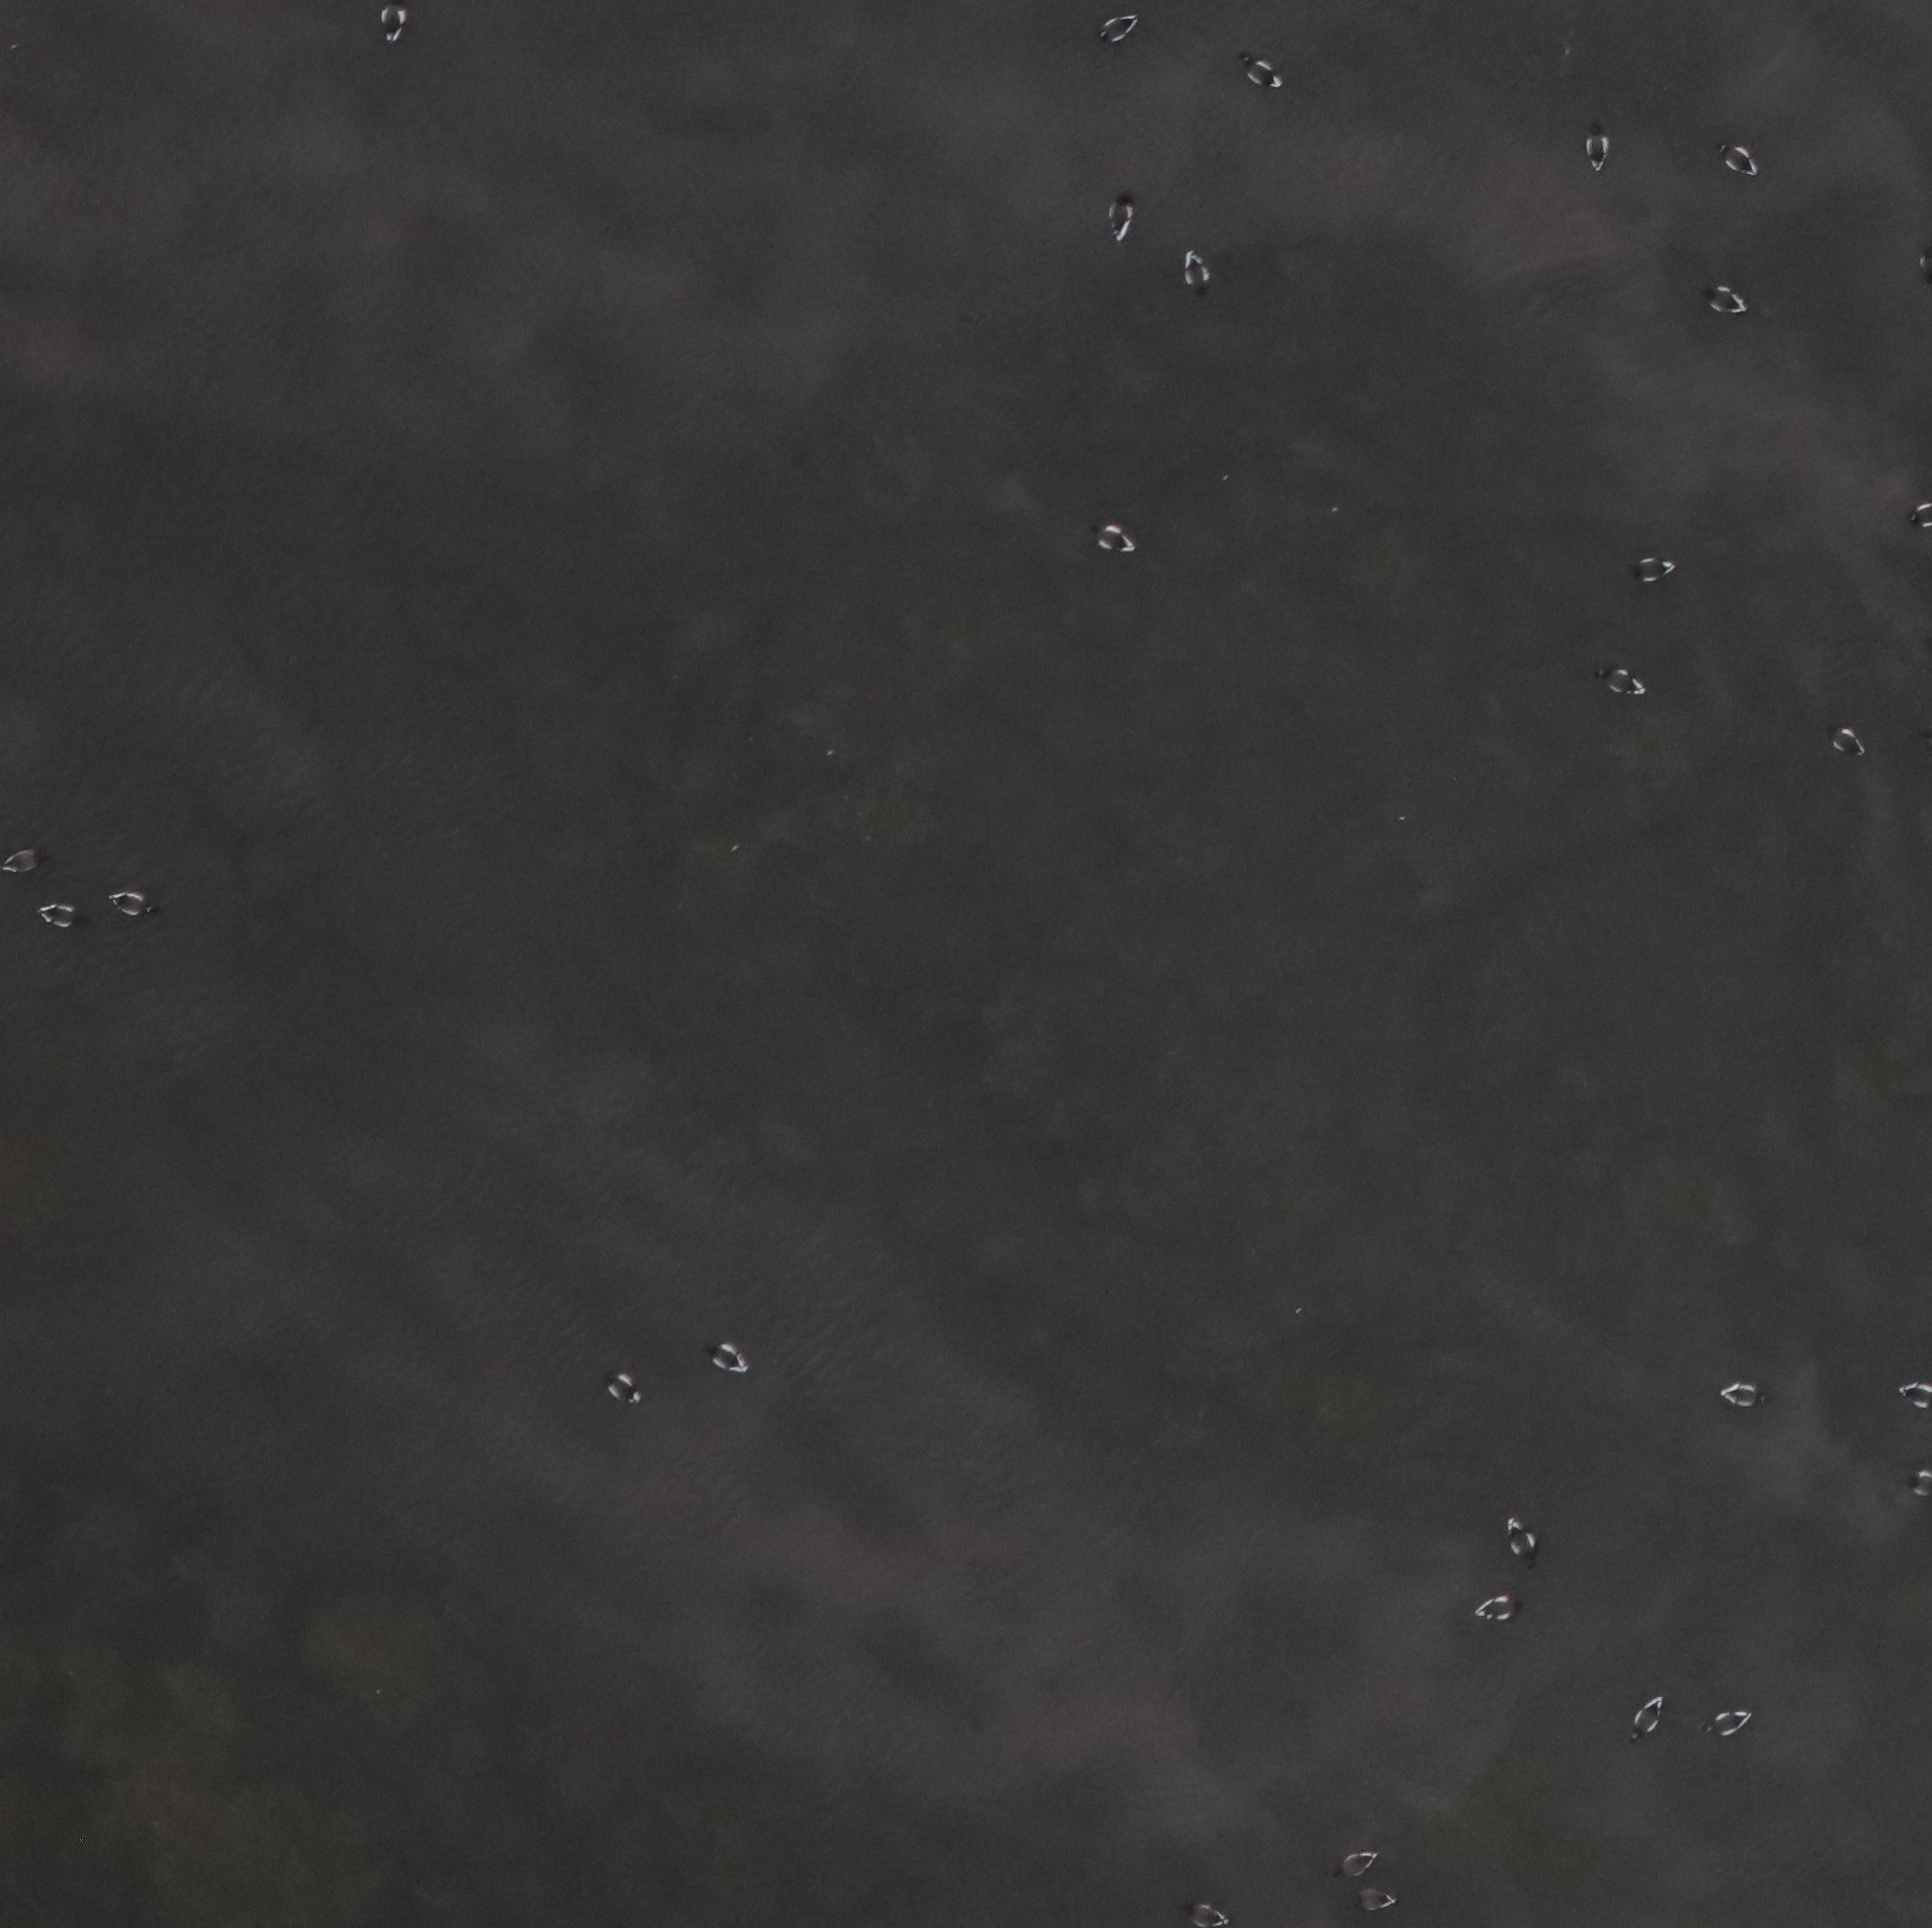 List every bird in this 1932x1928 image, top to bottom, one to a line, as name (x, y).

brant (395, 19)
brant (1116, 29)
brant (1260, 72)
brant (1596, 147)
brant (1738, 158)
brant (1120, 217)
brant (1193, 272)
brant (1725, 301)
brant (1930, 515)
brant (1112, 538)
brant (1654, 574)
brant (1621, 680)
brant (1847, 742)
brant (22, 862)
brant (131, 903)
brant (61, 916)
brant (726, 1358)
brant (624, 1389)
brant (1743, 1395)
brant (1918, 1395)
brant (1927, 1484)
brant (1522, 1541)
brant (1499, 1610)
brant (1647, 1718)
brant (1727, 1725)
brant (1355, 1865)
brant (1375, 1901)
brant (1207, 1920)